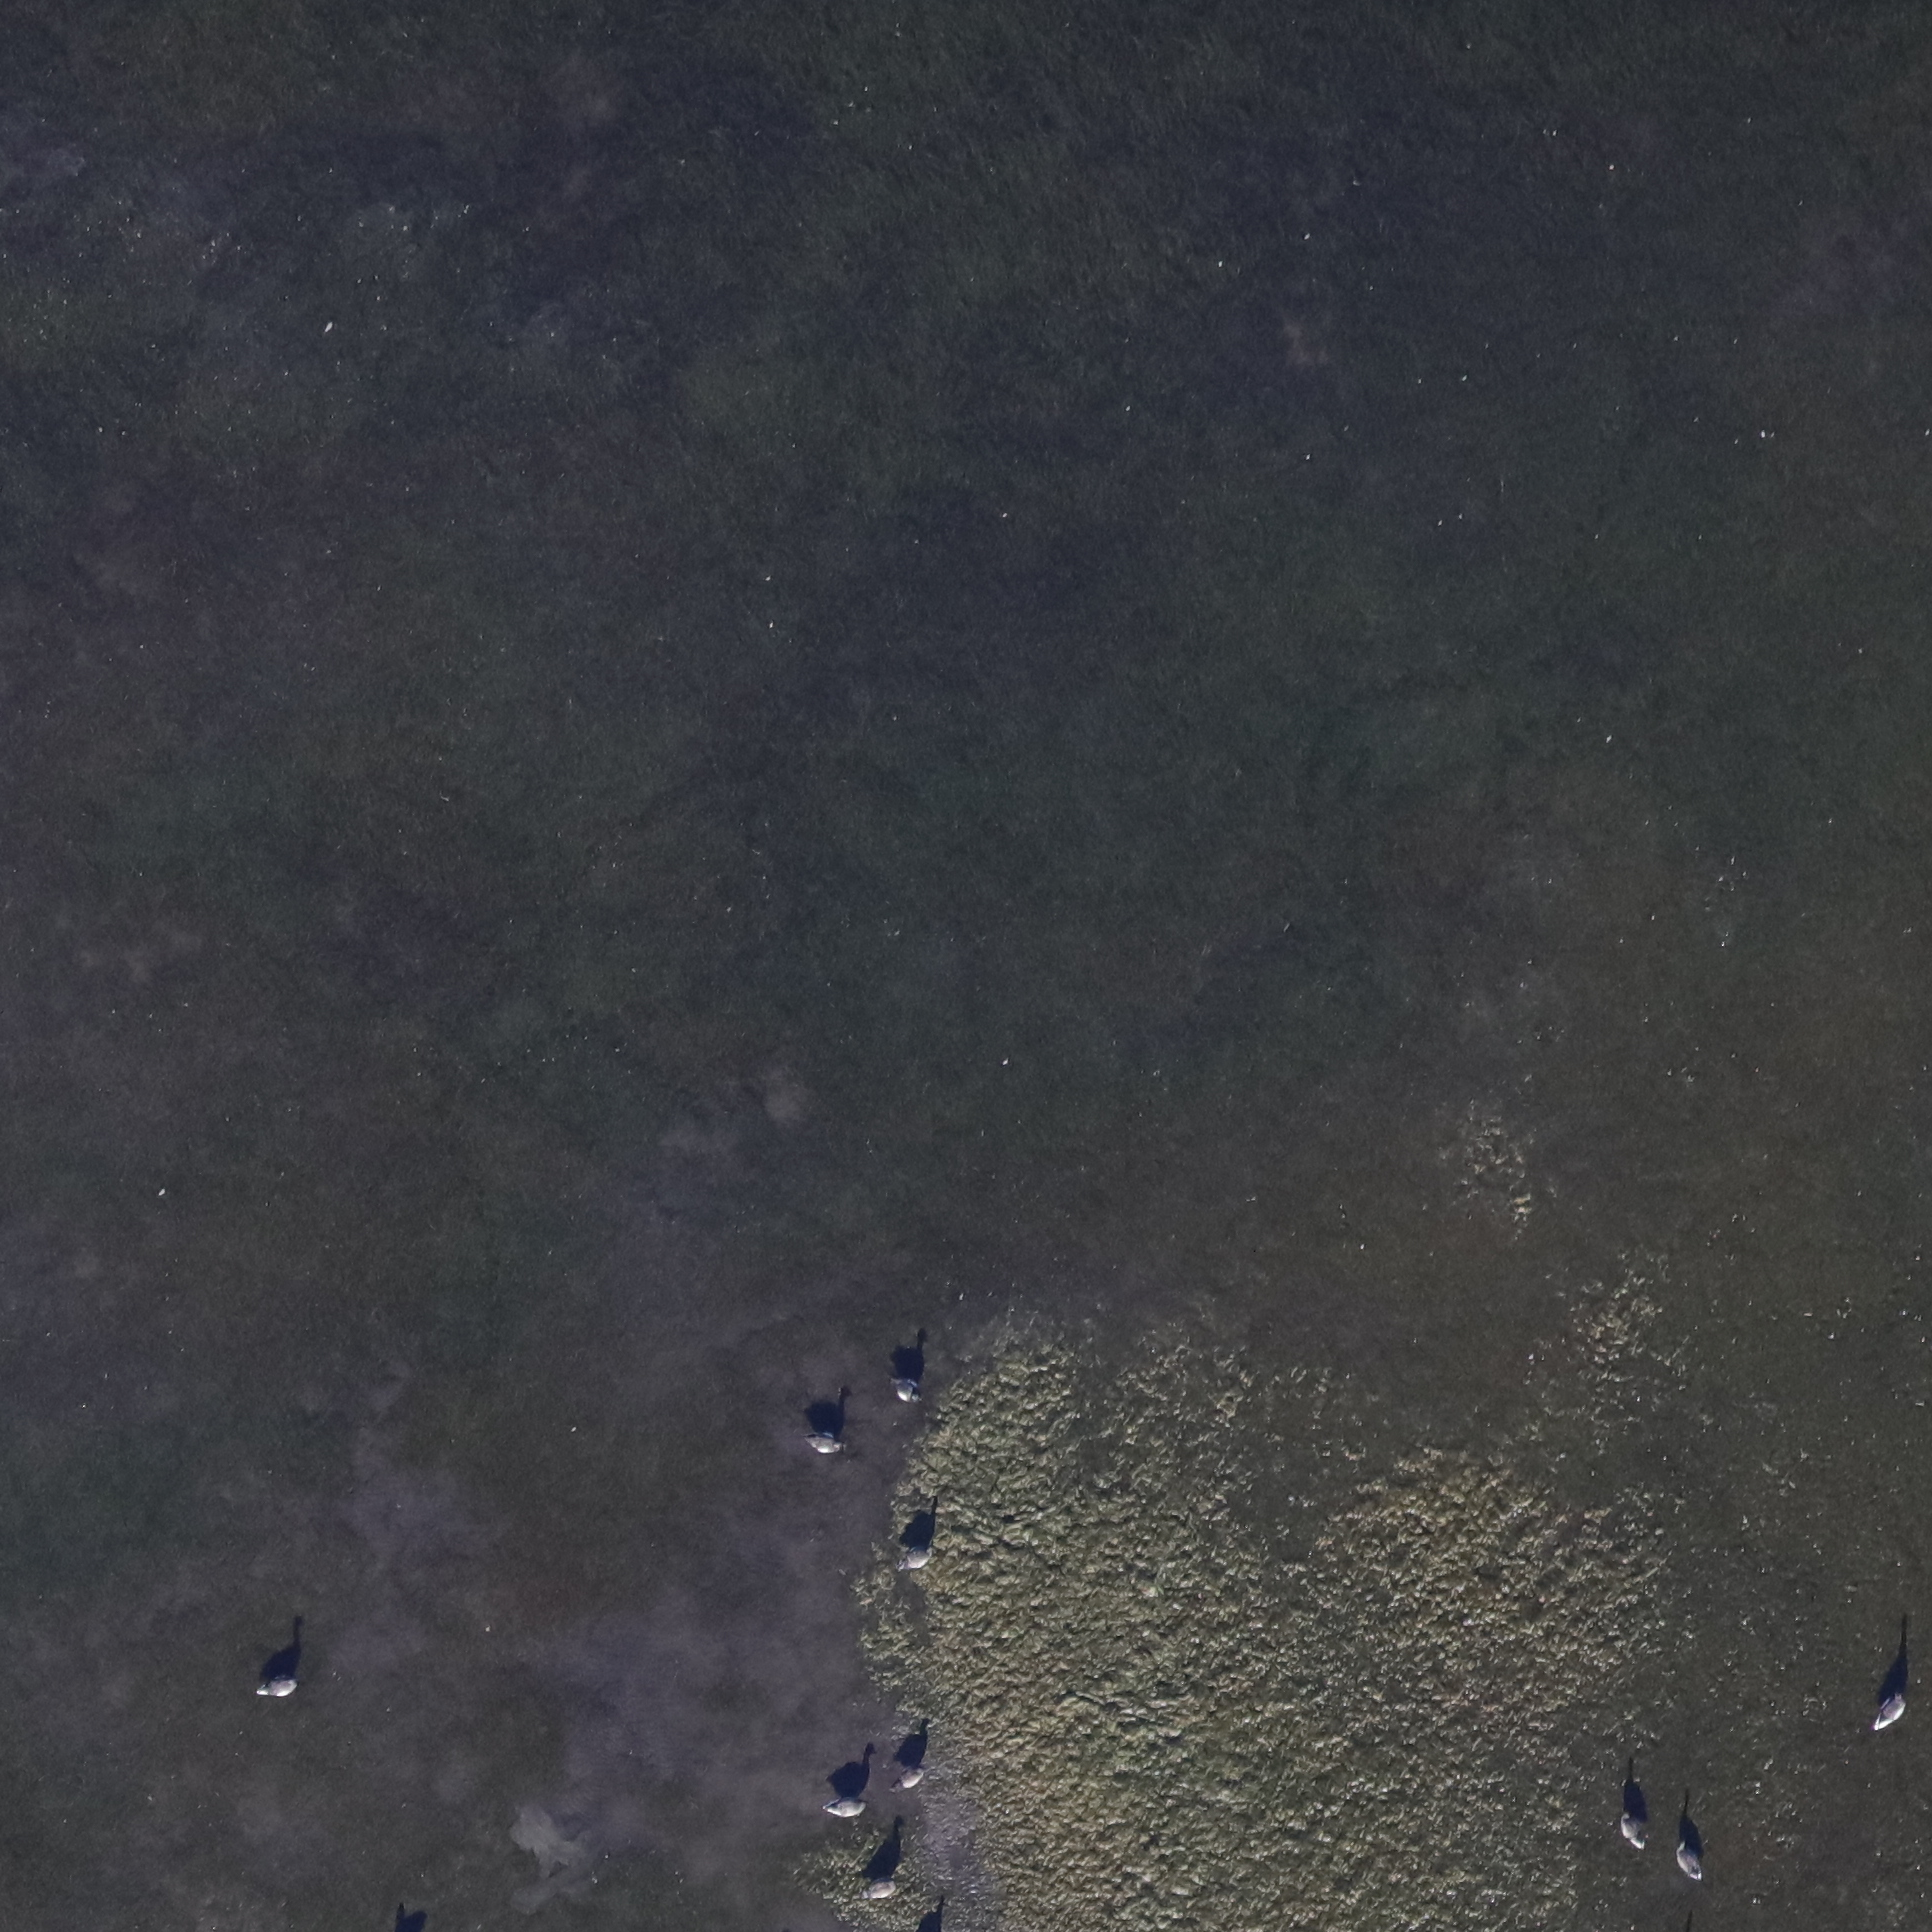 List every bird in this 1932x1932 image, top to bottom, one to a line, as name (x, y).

brant (906, 1388)
brant (825, 1443)
brant (913, 1559)
brant (276, 1685)
brant (1890, 1710)
brant (914, 1776)
brant (846, 1808)
brant (1633, 1830)
brant (1691, 1861)
brant (886, 1890)